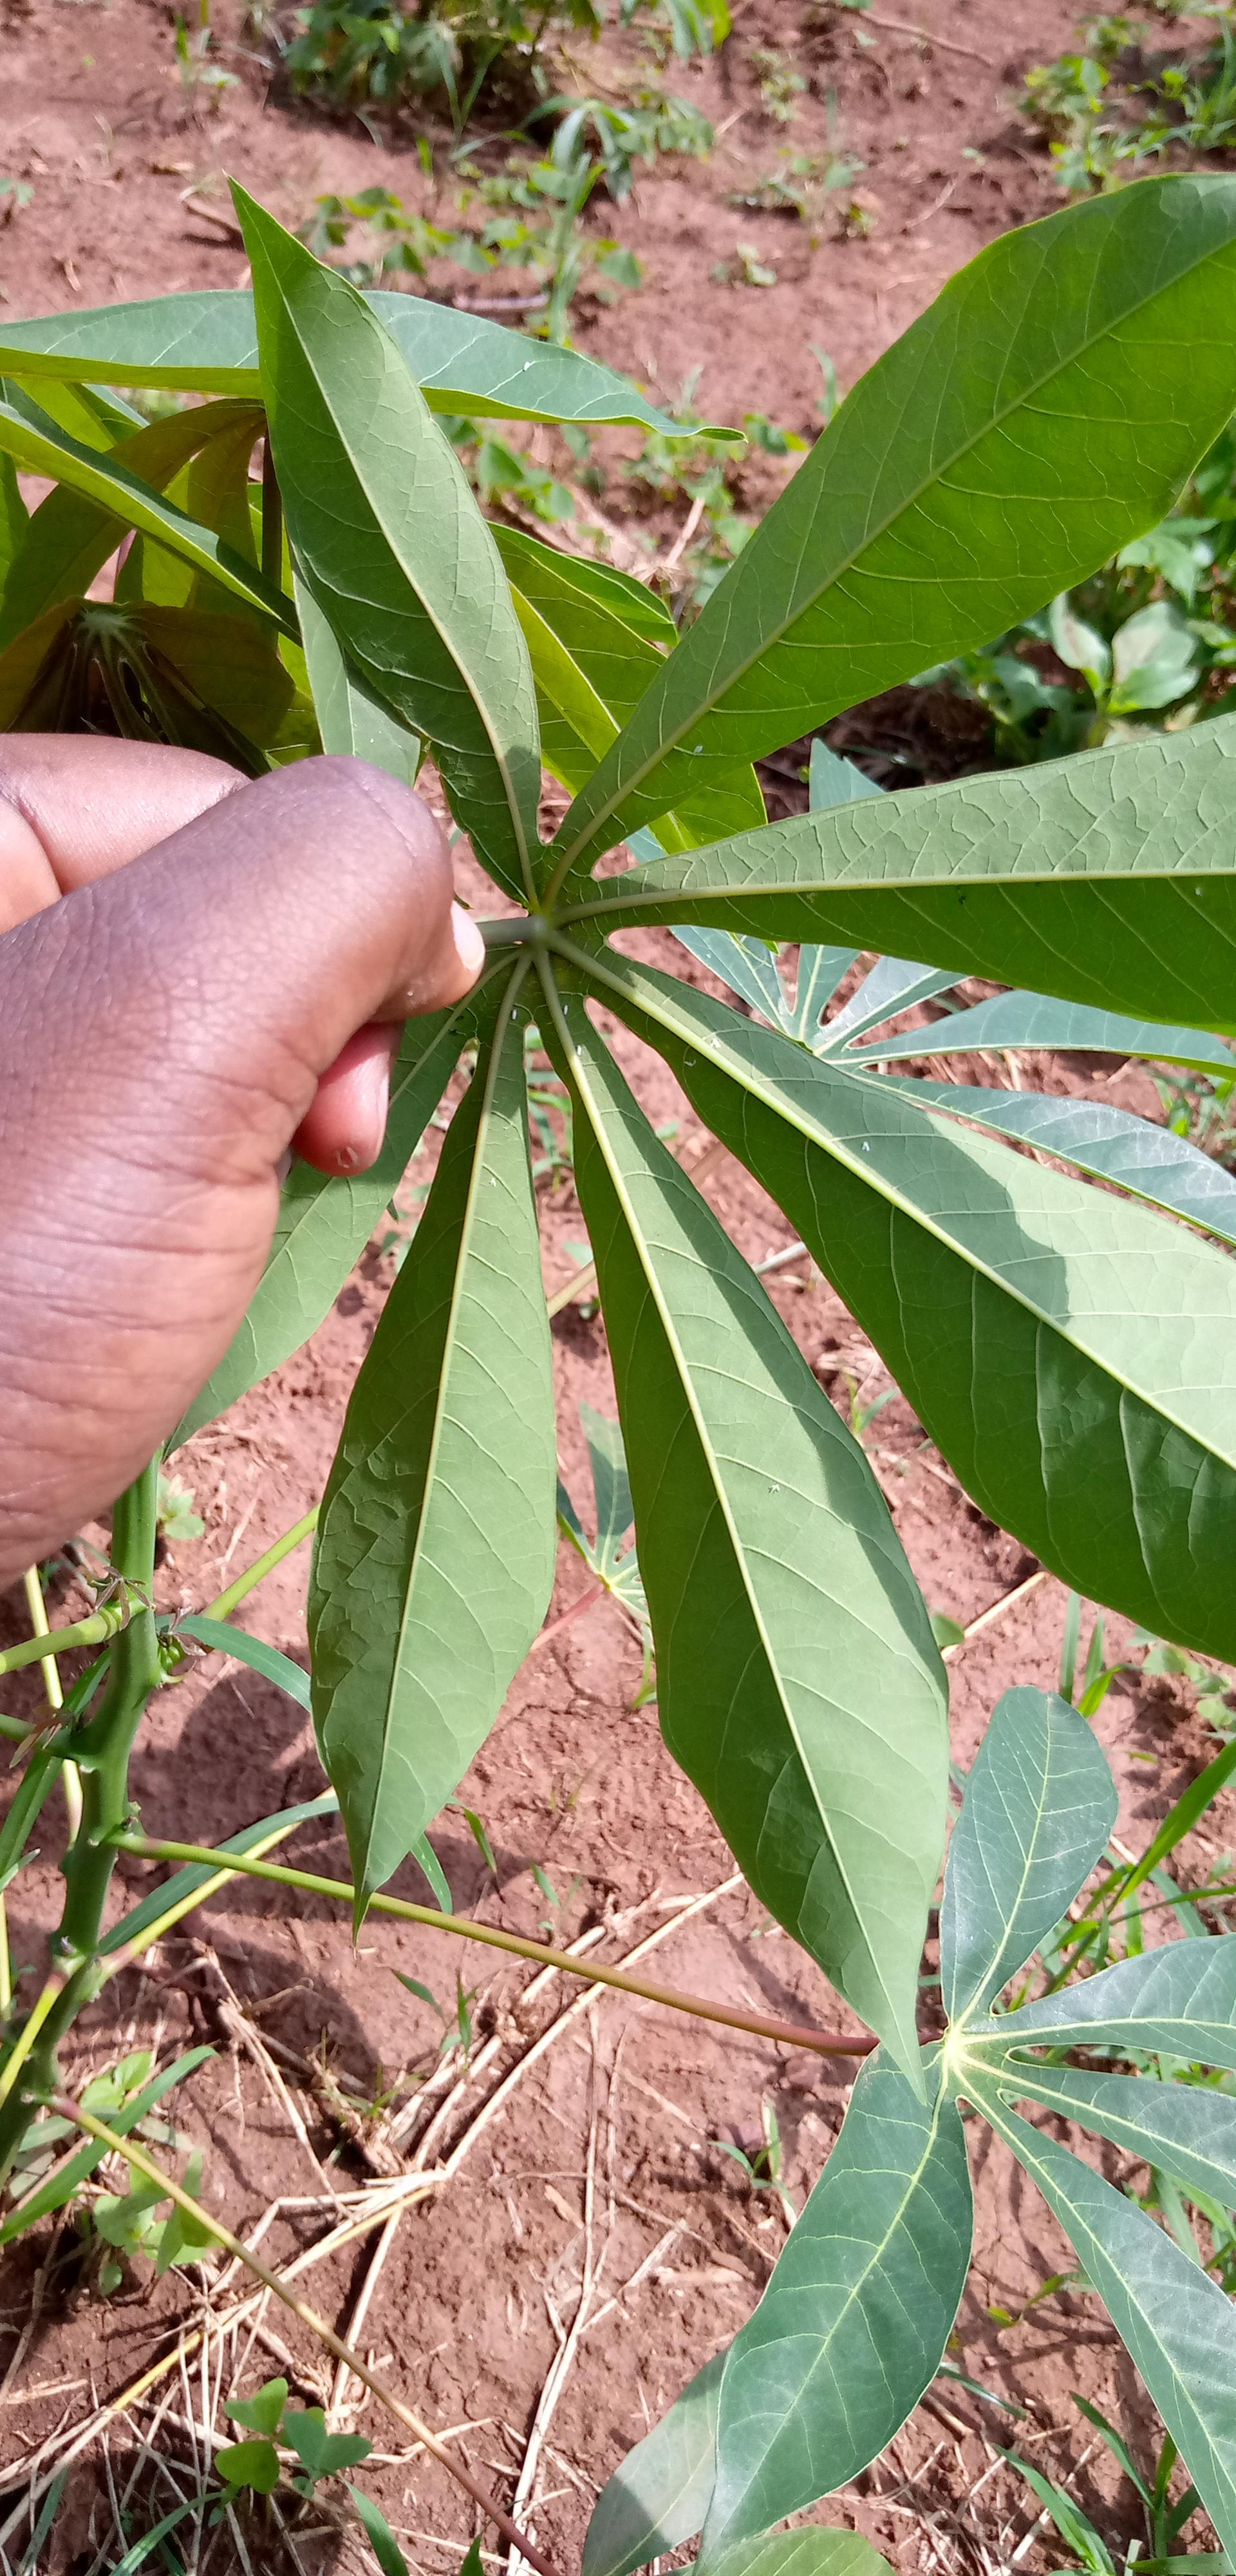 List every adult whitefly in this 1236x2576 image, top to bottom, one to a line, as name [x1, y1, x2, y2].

whitefly [684, 735, 704, 762]
whitefly [1192, 880, 1206, 901]
whitefly [552, 990, 572, 1023]
whitefly [498, 999, 523, 1030]
whitefly [557, 1039, 592, 1062]
whitefly [678, 1055, 697, 1070]
whitefly [860, 1126, 877, 1161]